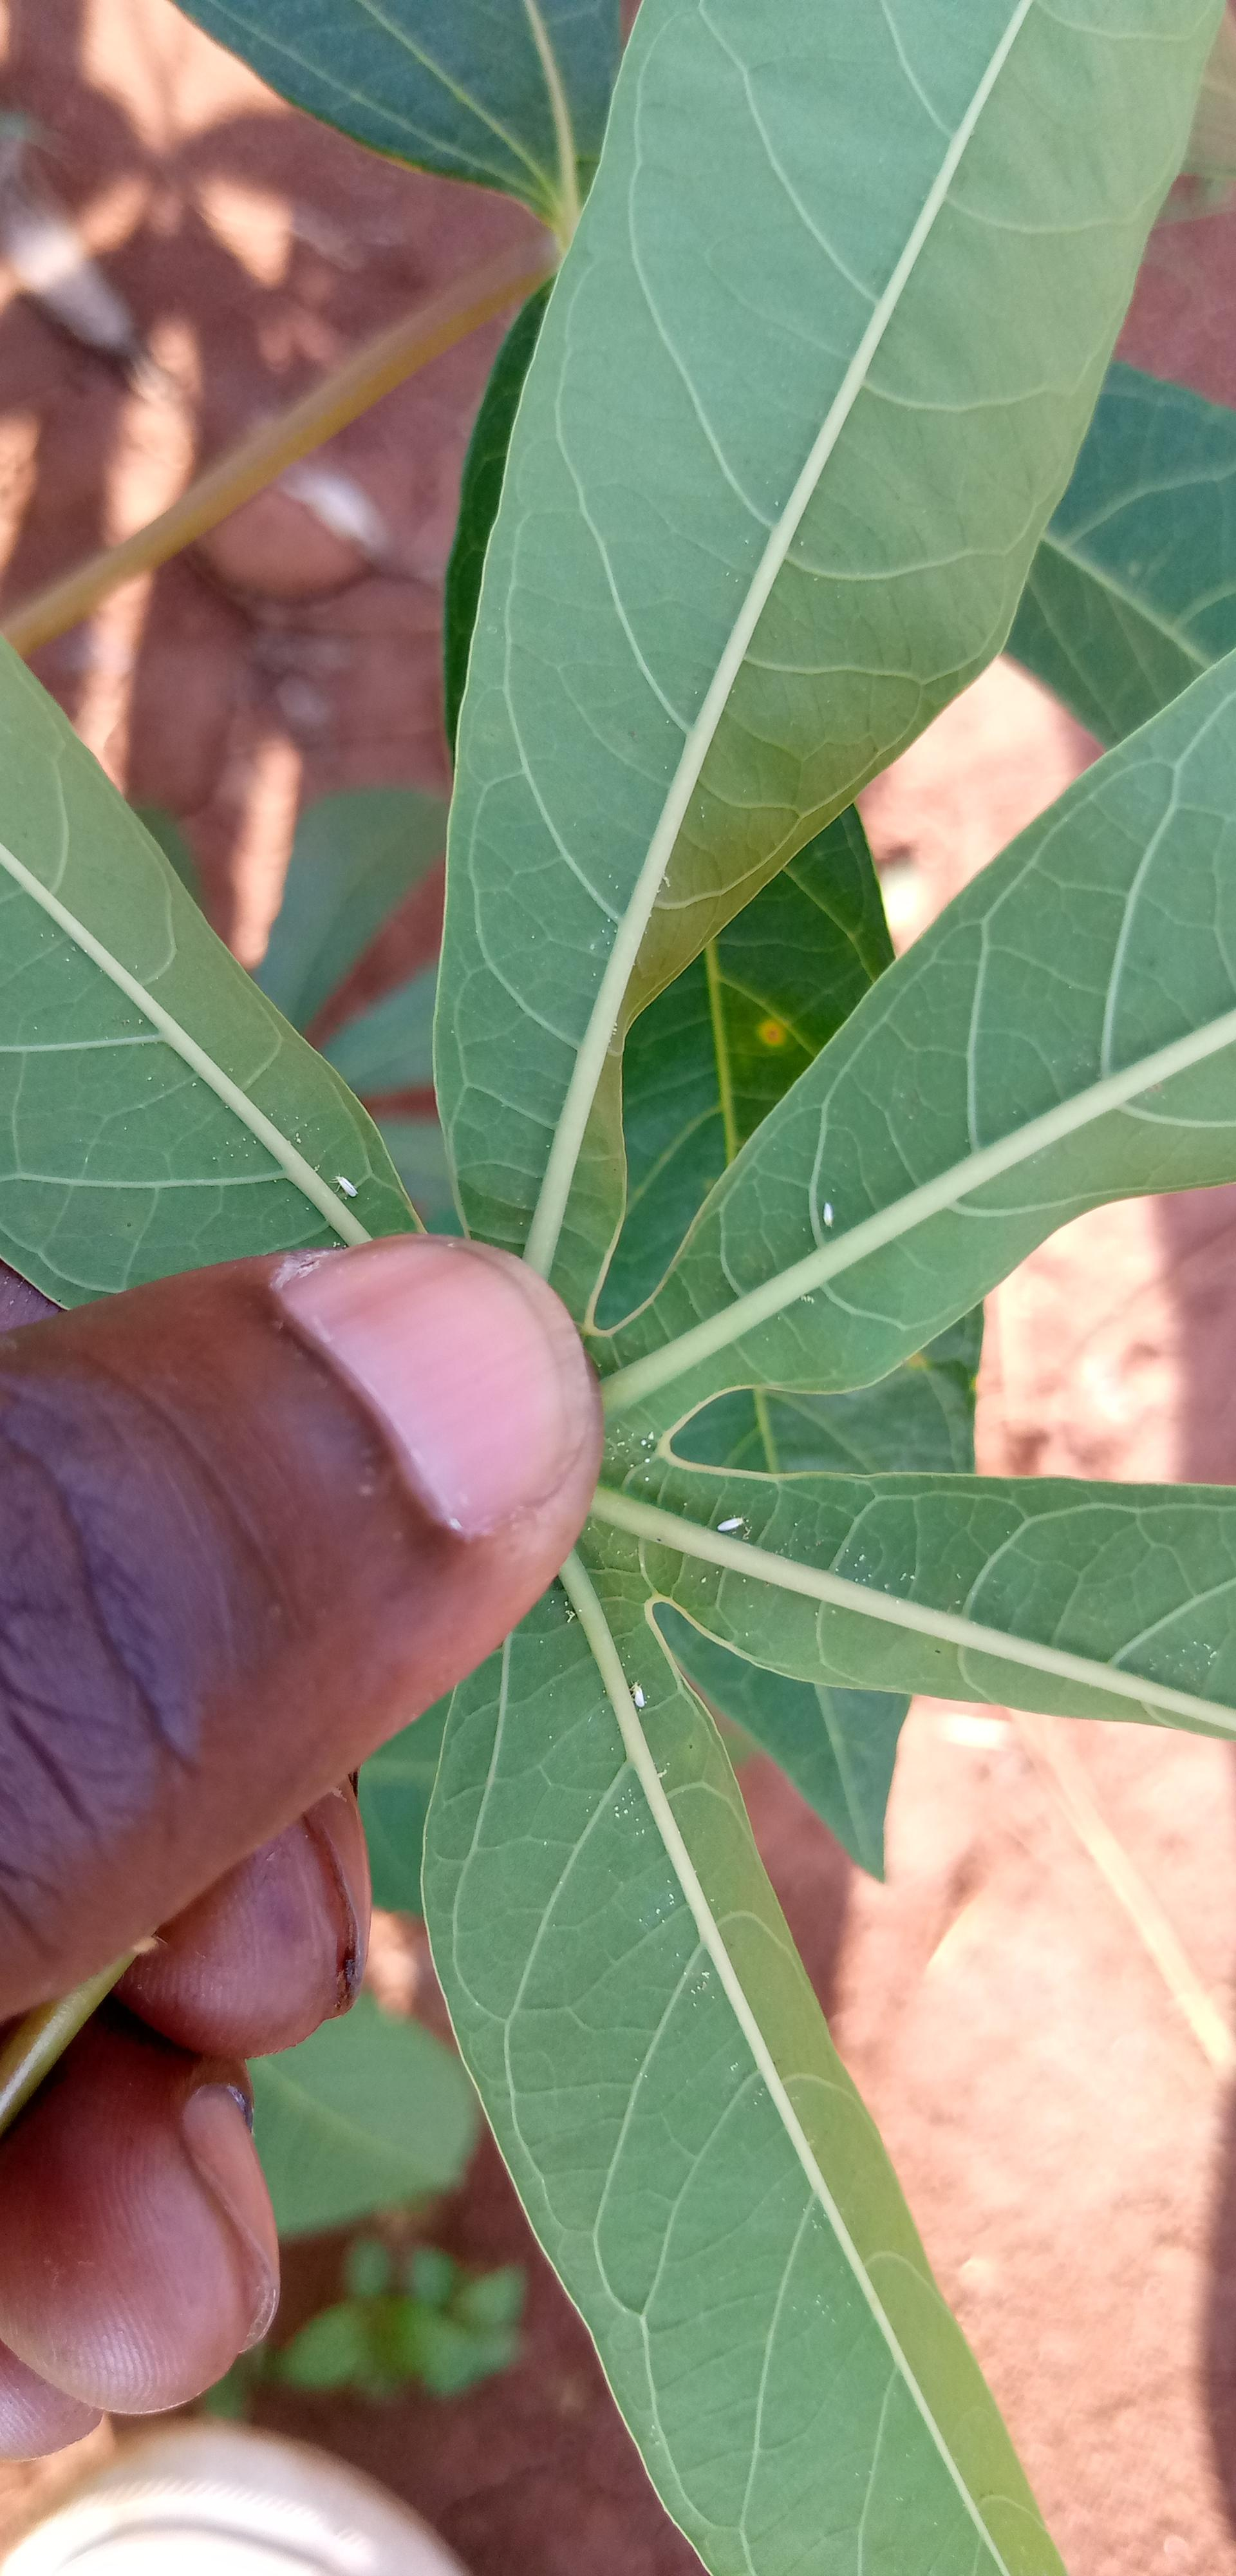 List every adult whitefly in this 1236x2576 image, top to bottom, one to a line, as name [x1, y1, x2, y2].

whitefly [332, 1173, 360, 1200]
whitefly [820, 1198, 839, 1231]
whitefly [716, 1515, 747, 1533]
whitefly [630, 1681, 648, 1711]